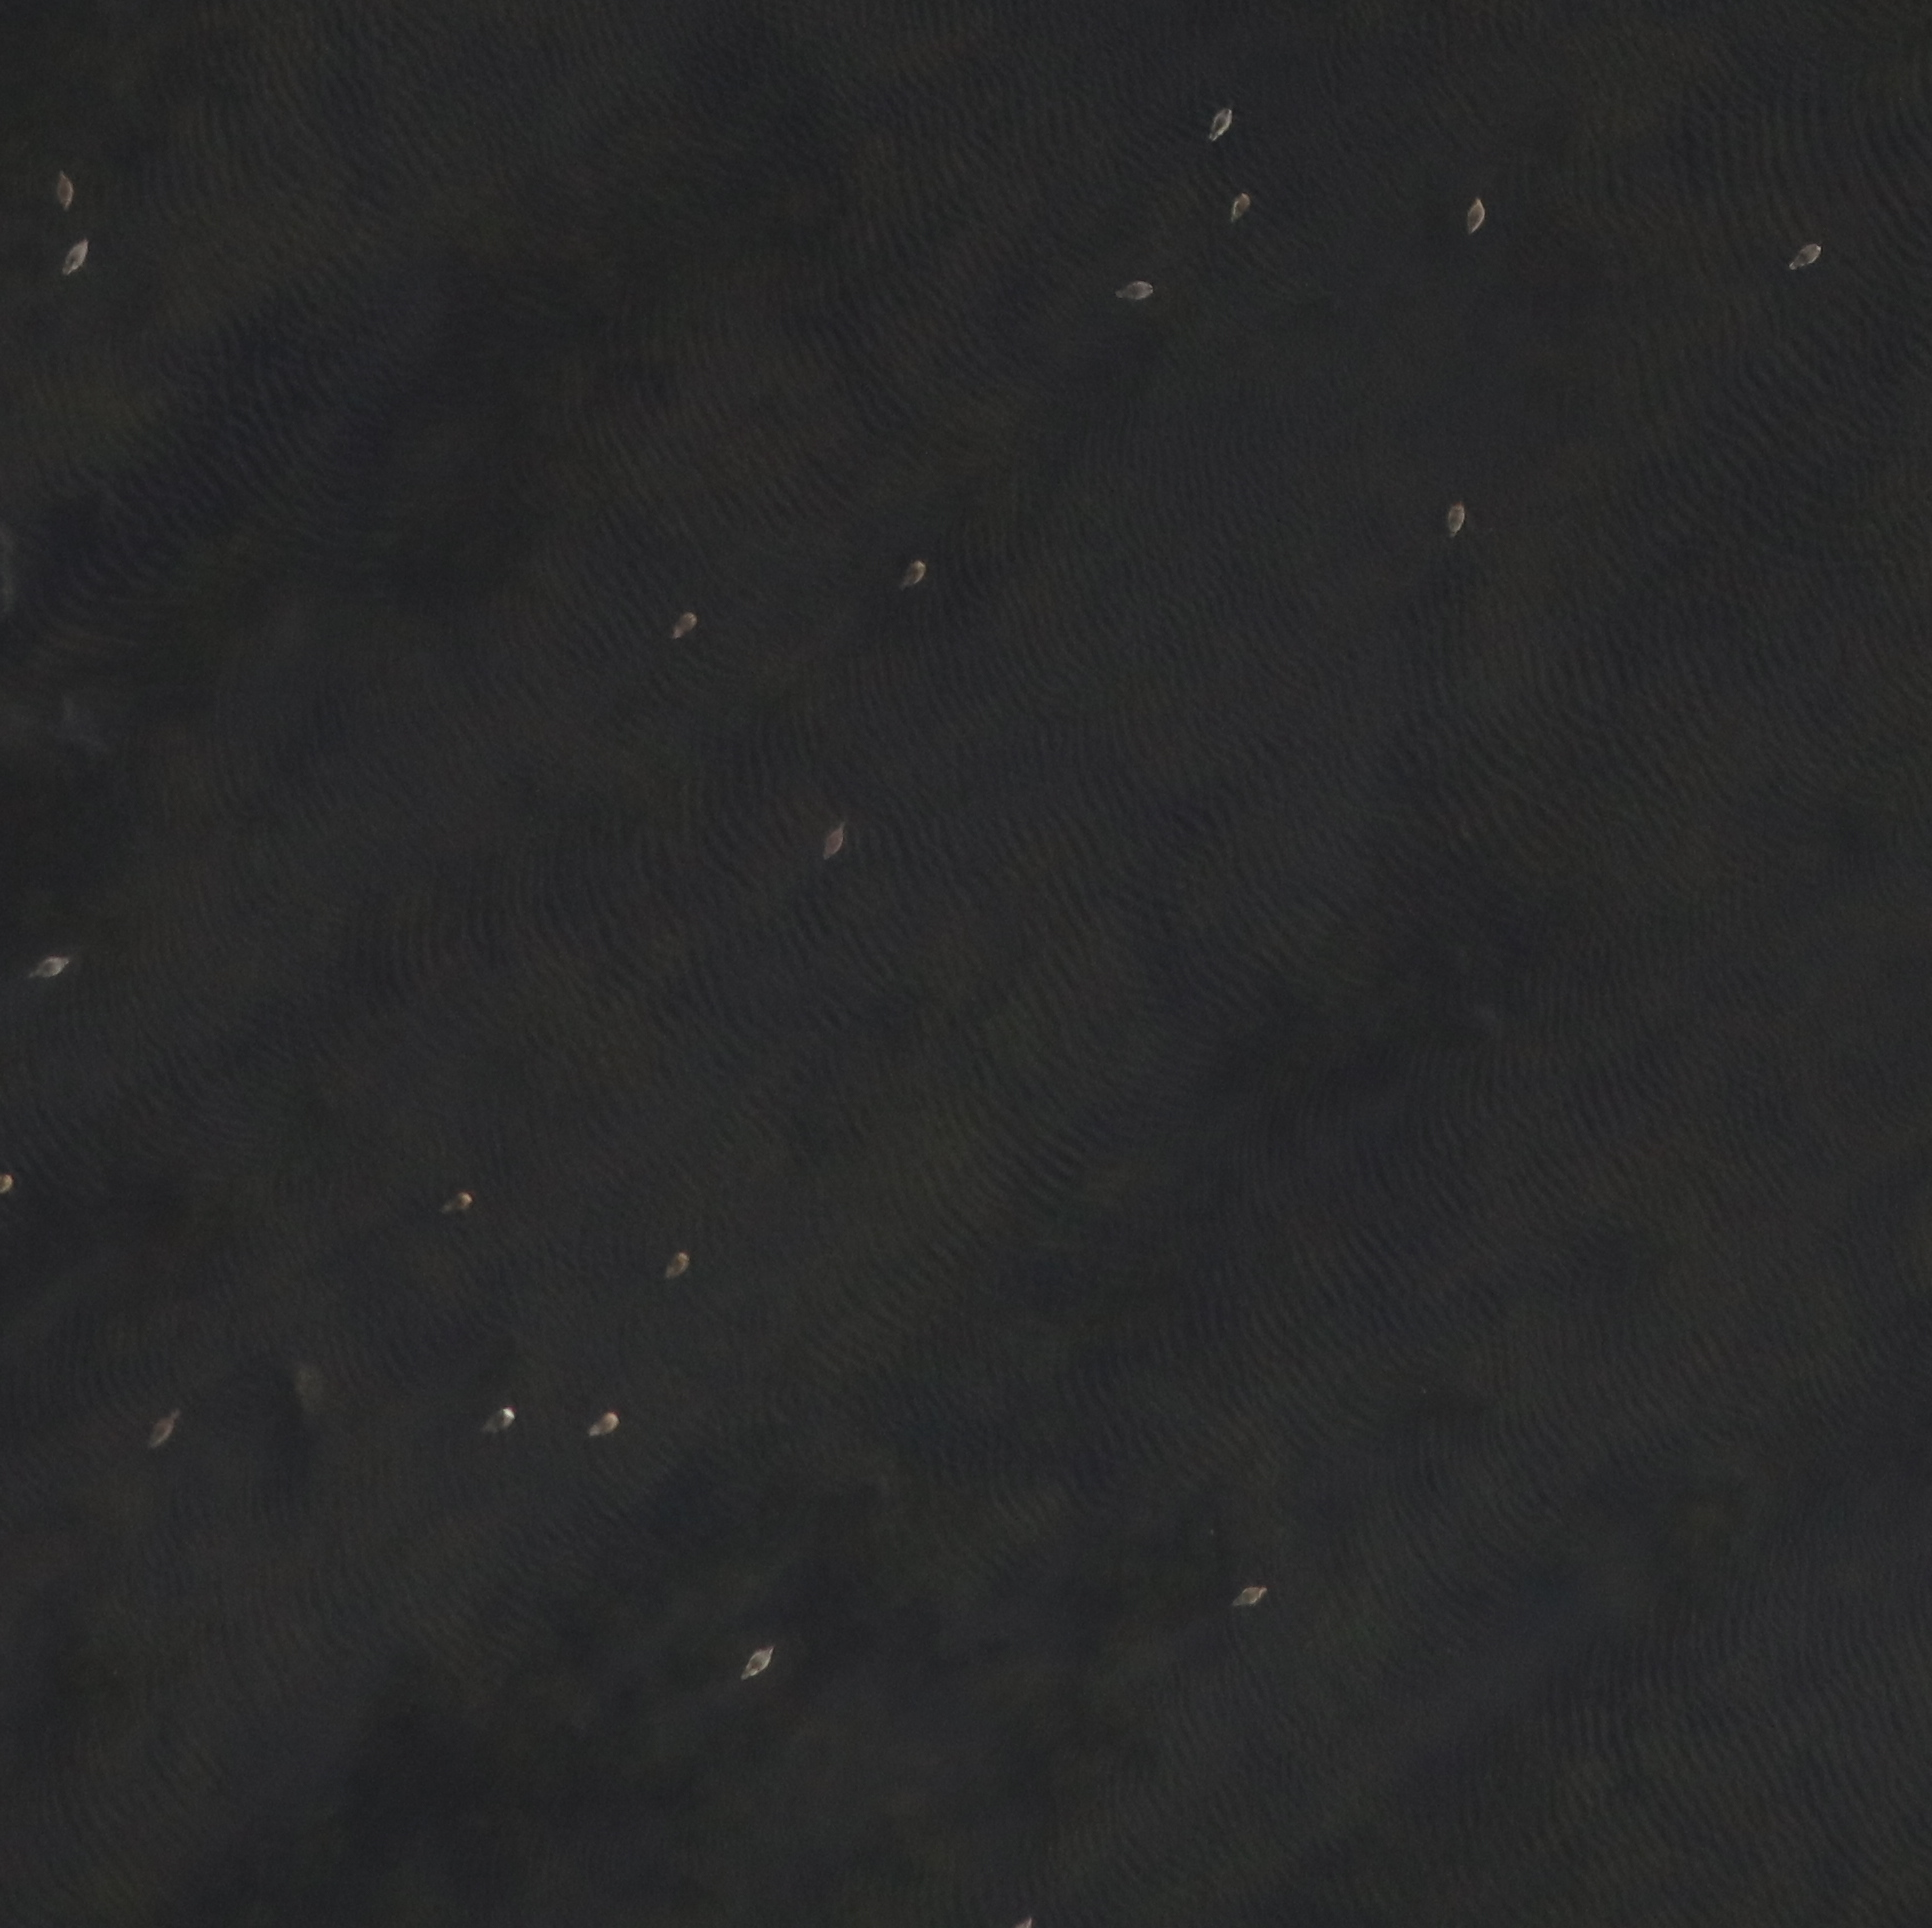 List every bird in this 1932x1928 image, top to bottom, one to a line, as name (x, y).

other bird (1223, 123)
other bird (66, 185)
other bird (1243, 205)
other bird (1476, 216)
other bird (76, 256)
other bird (1809, 257)
other bird (1138, 293)
other bird (1454, 517)
other bird (915, 573)
other bird (683, 624)
other bird (835, 843)
other bird (47, 965)
other bird (2, 1185)
other bird (460, 1202)
other bird (677, 1264)
other bird (501, 1420)
other bird (607, 1424)
other bird (159, 1429)
other bird (1249, 1595)
other bird (756, 1663)